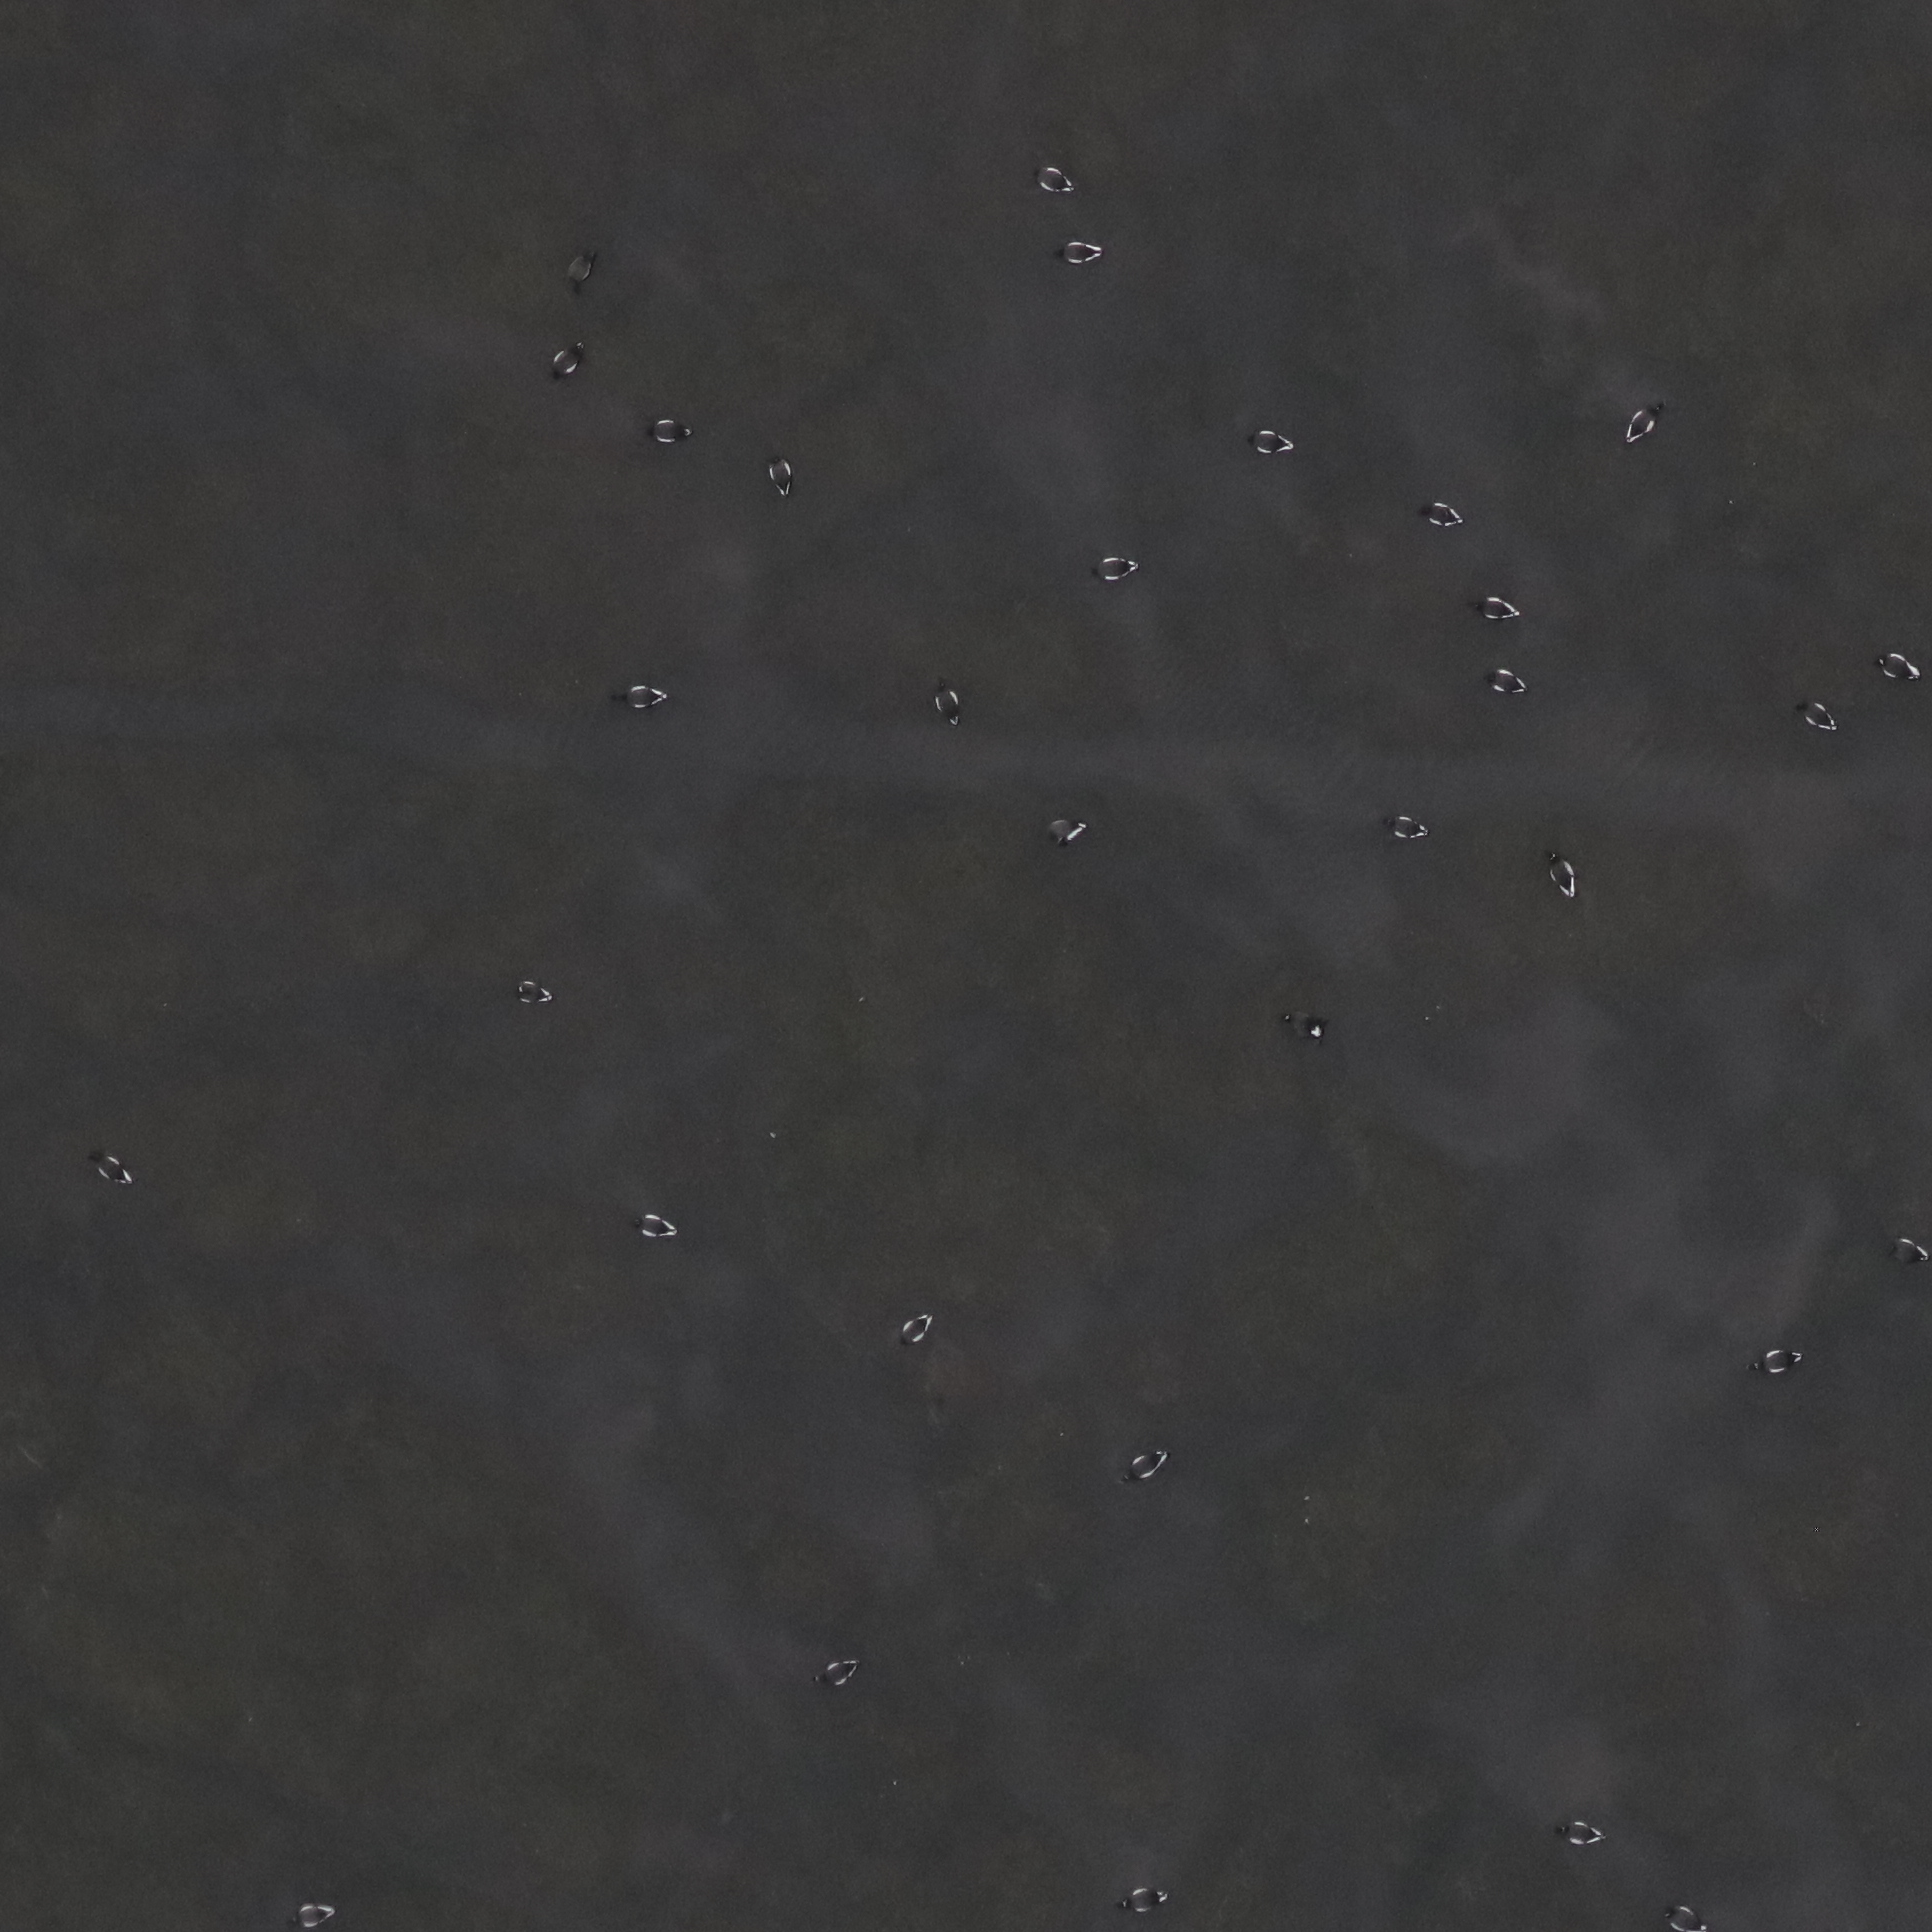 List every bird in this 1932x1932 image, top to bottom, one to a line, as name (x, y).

brant (1055, 180)
brant (1077, 250)
brant (579, 269)
brant (566, 360)
brant (1643, 422)
brant (667, 431)
brant (1269, 440)
brant (779, 472)
brant (1443, 519)
brant (1115, 568)
brant (1497, 607)
brant (1896, 665)
brant (1507, 681)
brant (641, 695)
brant (946, 703)
brant (1817, 715)
brant (1408, 827)
brant (1069, 834)
brant (1563, 874)
brant (529, 992)
brant (1314, 1026)
brant (111, 1169)
brant (653, 1225)
brant (1911, 1251)
brant (913, 1330)
brant (1777, 1362)
brant (1147, 1465)
brant (837, 1673)
brant (1580, 1832)
brant (1142, 1898)
brant (313, 1915)
brant (1687, 1921)